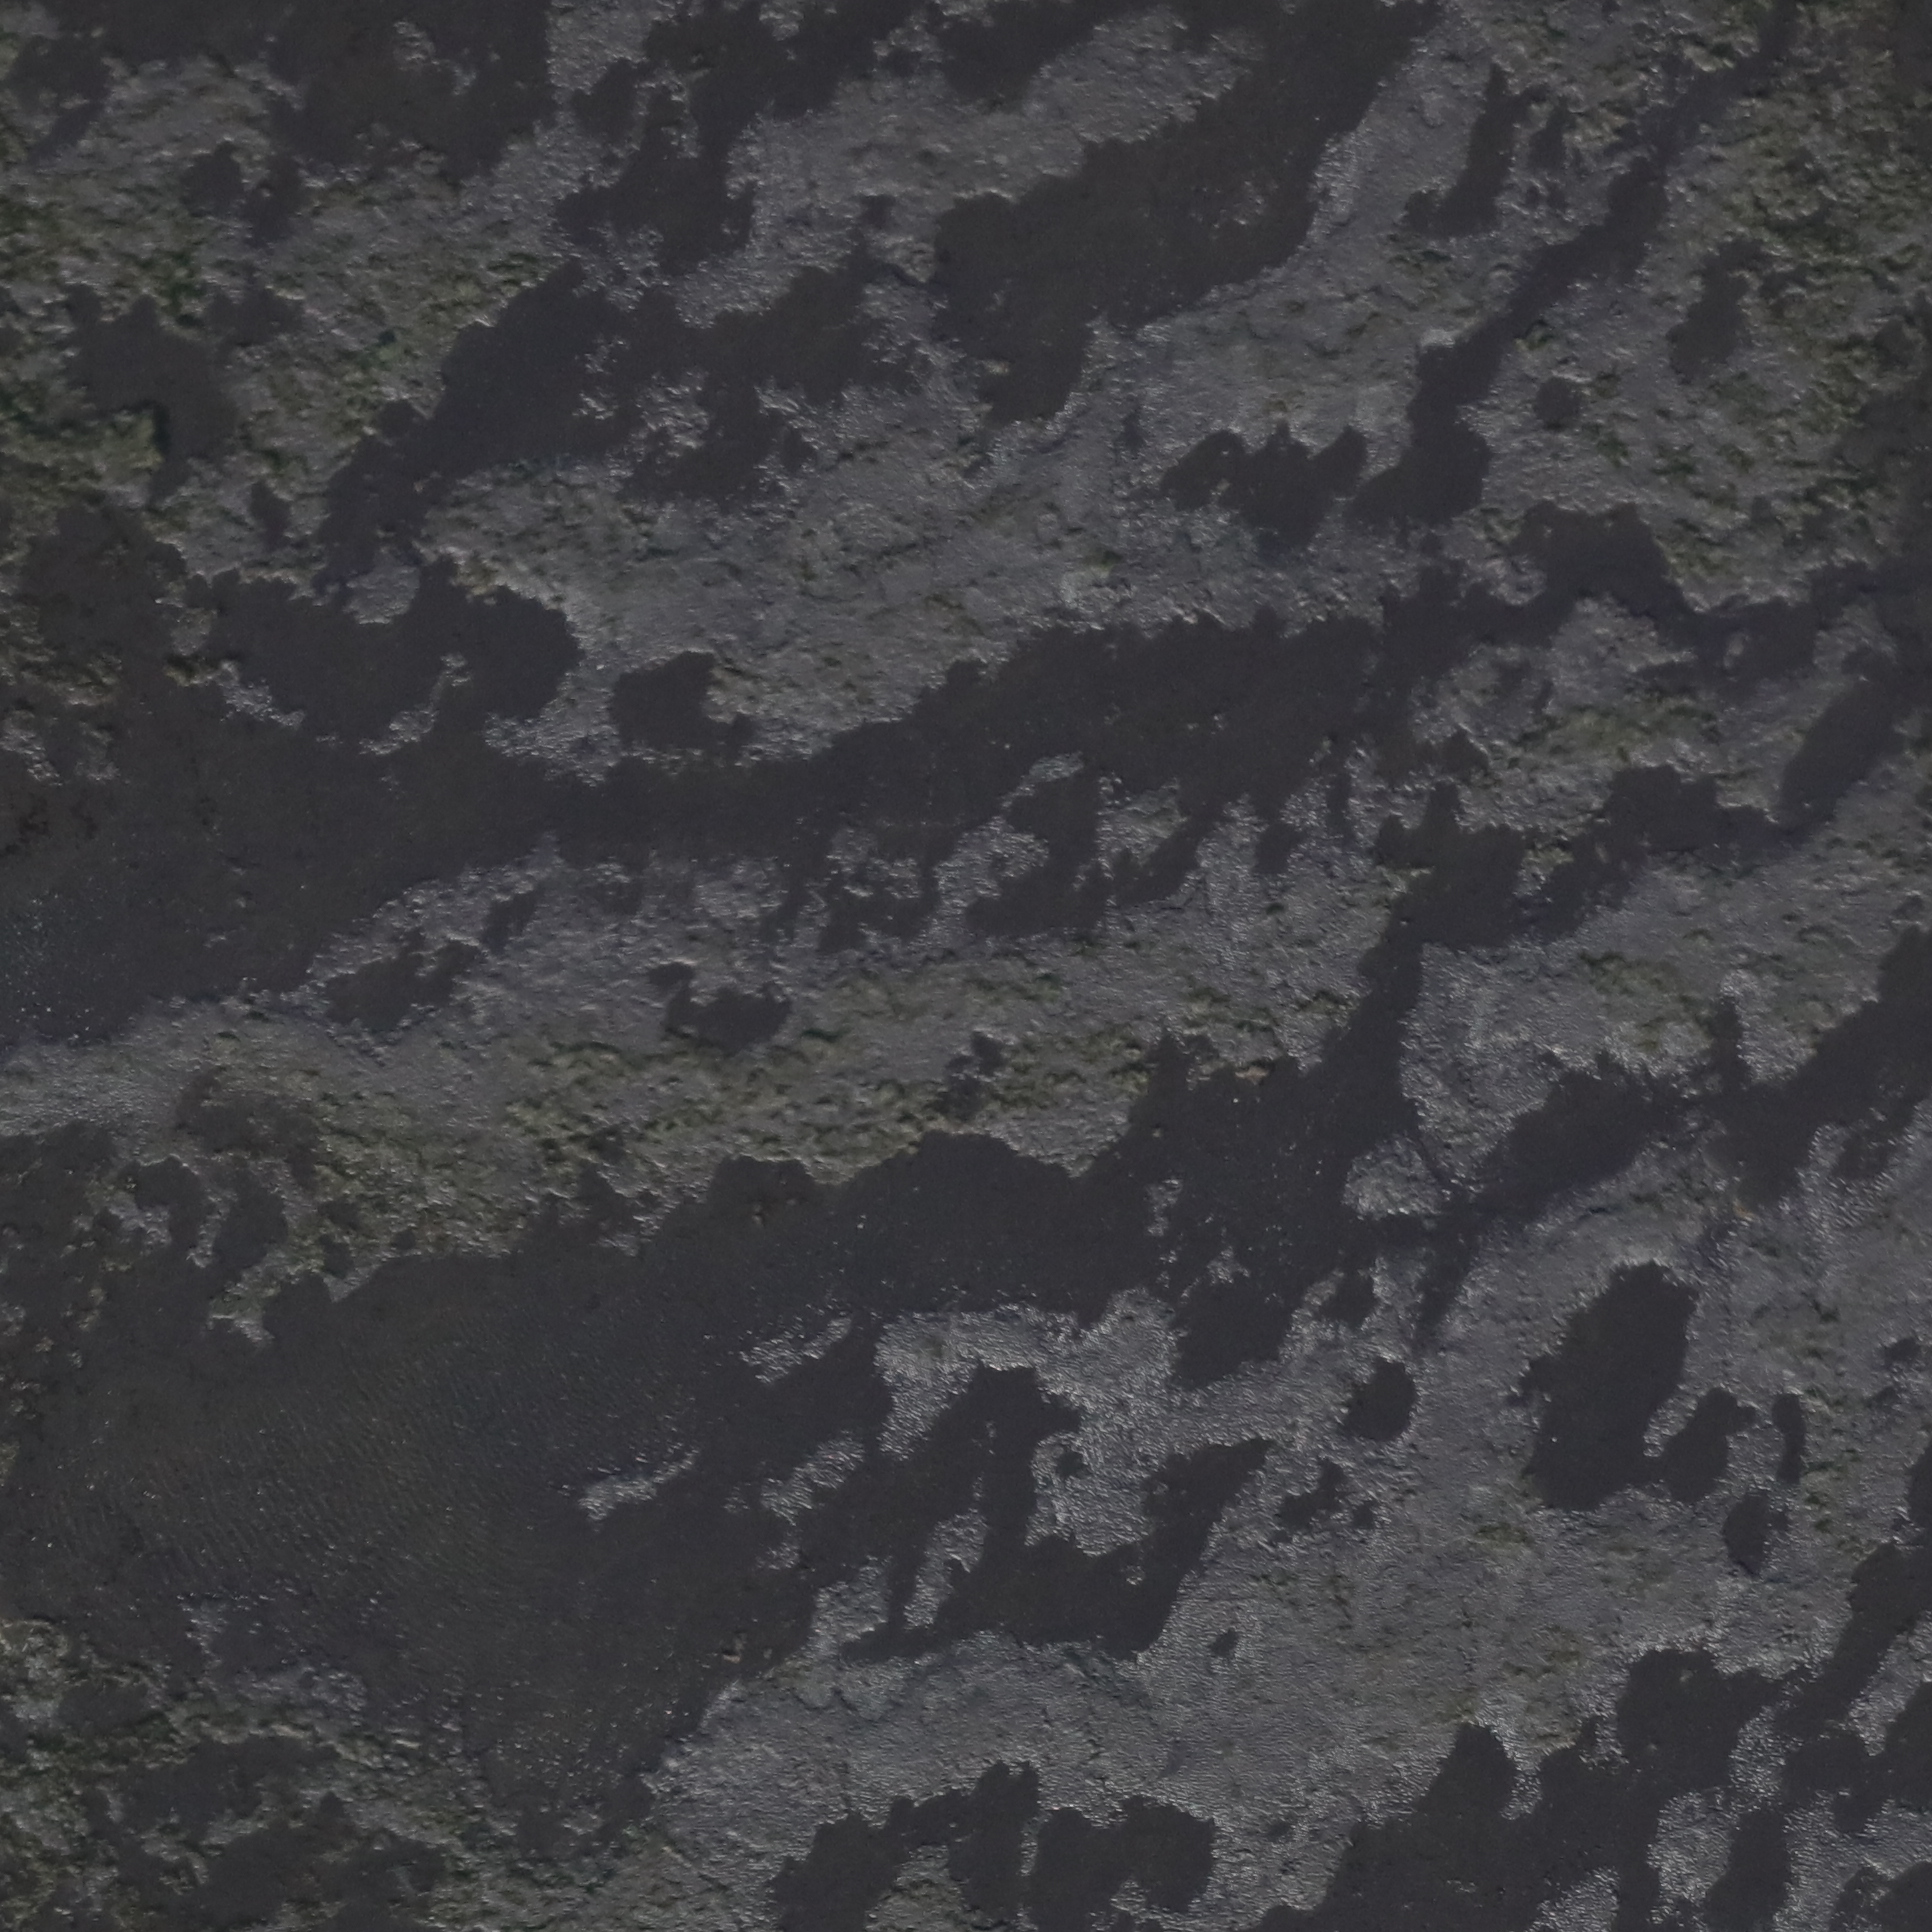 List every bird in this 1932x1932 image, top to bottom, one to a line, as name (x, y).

None